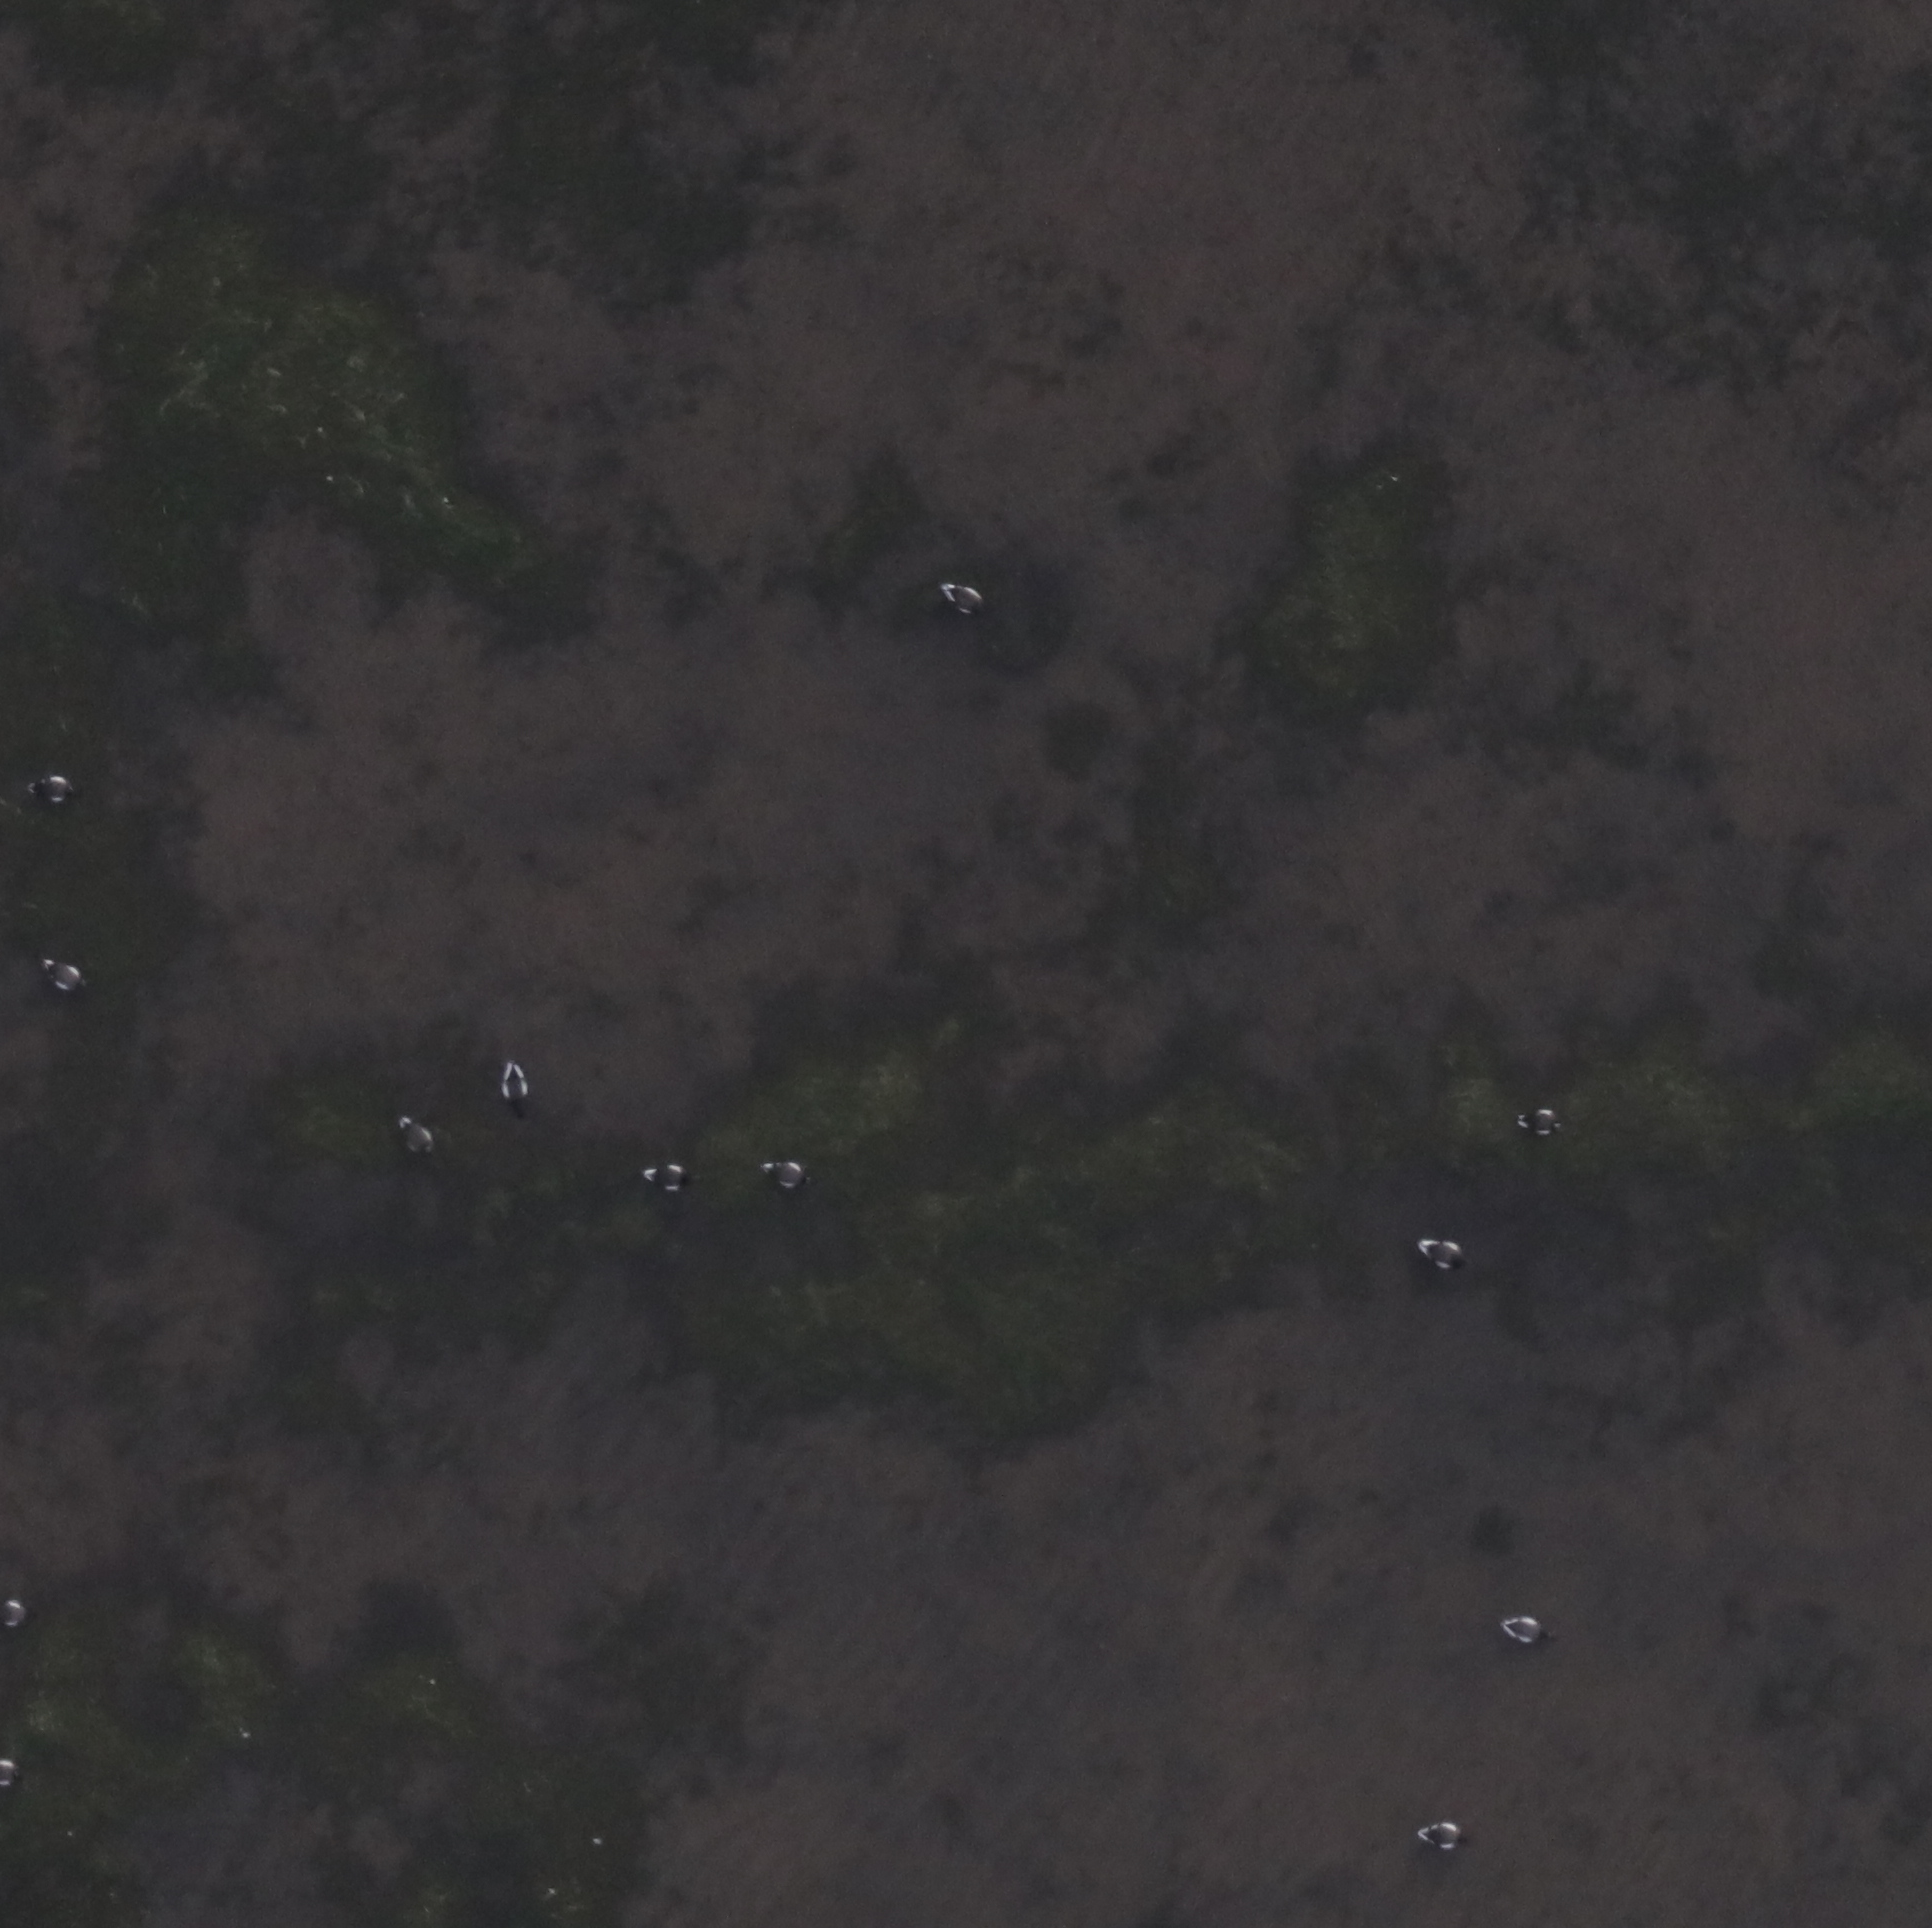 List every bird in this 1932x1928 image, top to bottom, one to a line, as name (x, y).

brant (964, 598)
brant (53, 789)
brant (64, 977)
brant (514, 1086)
brant (1541, 1122)
brant (416, 1138)
brant (788, 1175)
brant (667, 1177)
brant (1444, 1254)
brant (9, 1615)
brant (1525, 1630)
brant (1, 1773)
brant (1444, 1836)